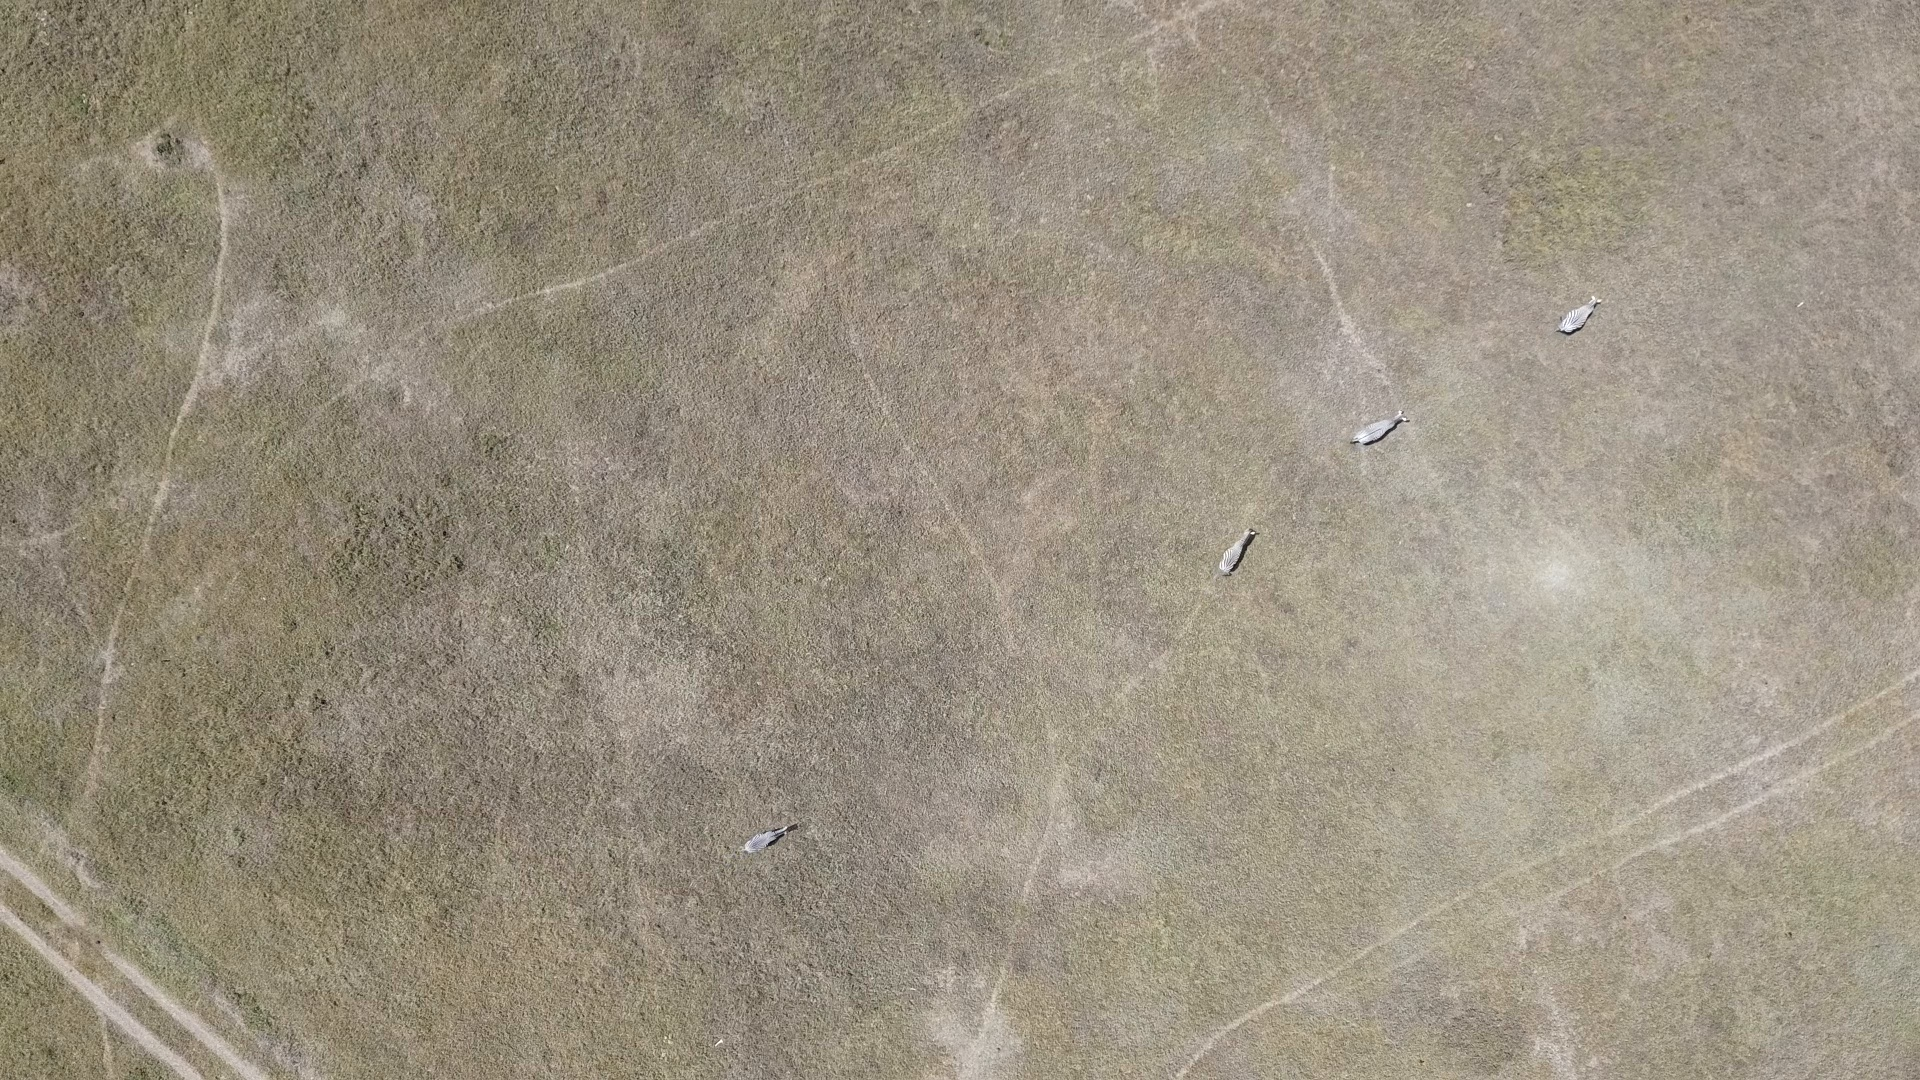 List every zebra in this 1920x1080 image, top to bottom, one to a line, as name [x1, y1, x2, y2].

zebra [1559, 300, 1599, 334]
zebra [1354, 415, 1408, 445]
zebra [1218, 532, 1254, 575]
zebra [742, 828, 787, 854]